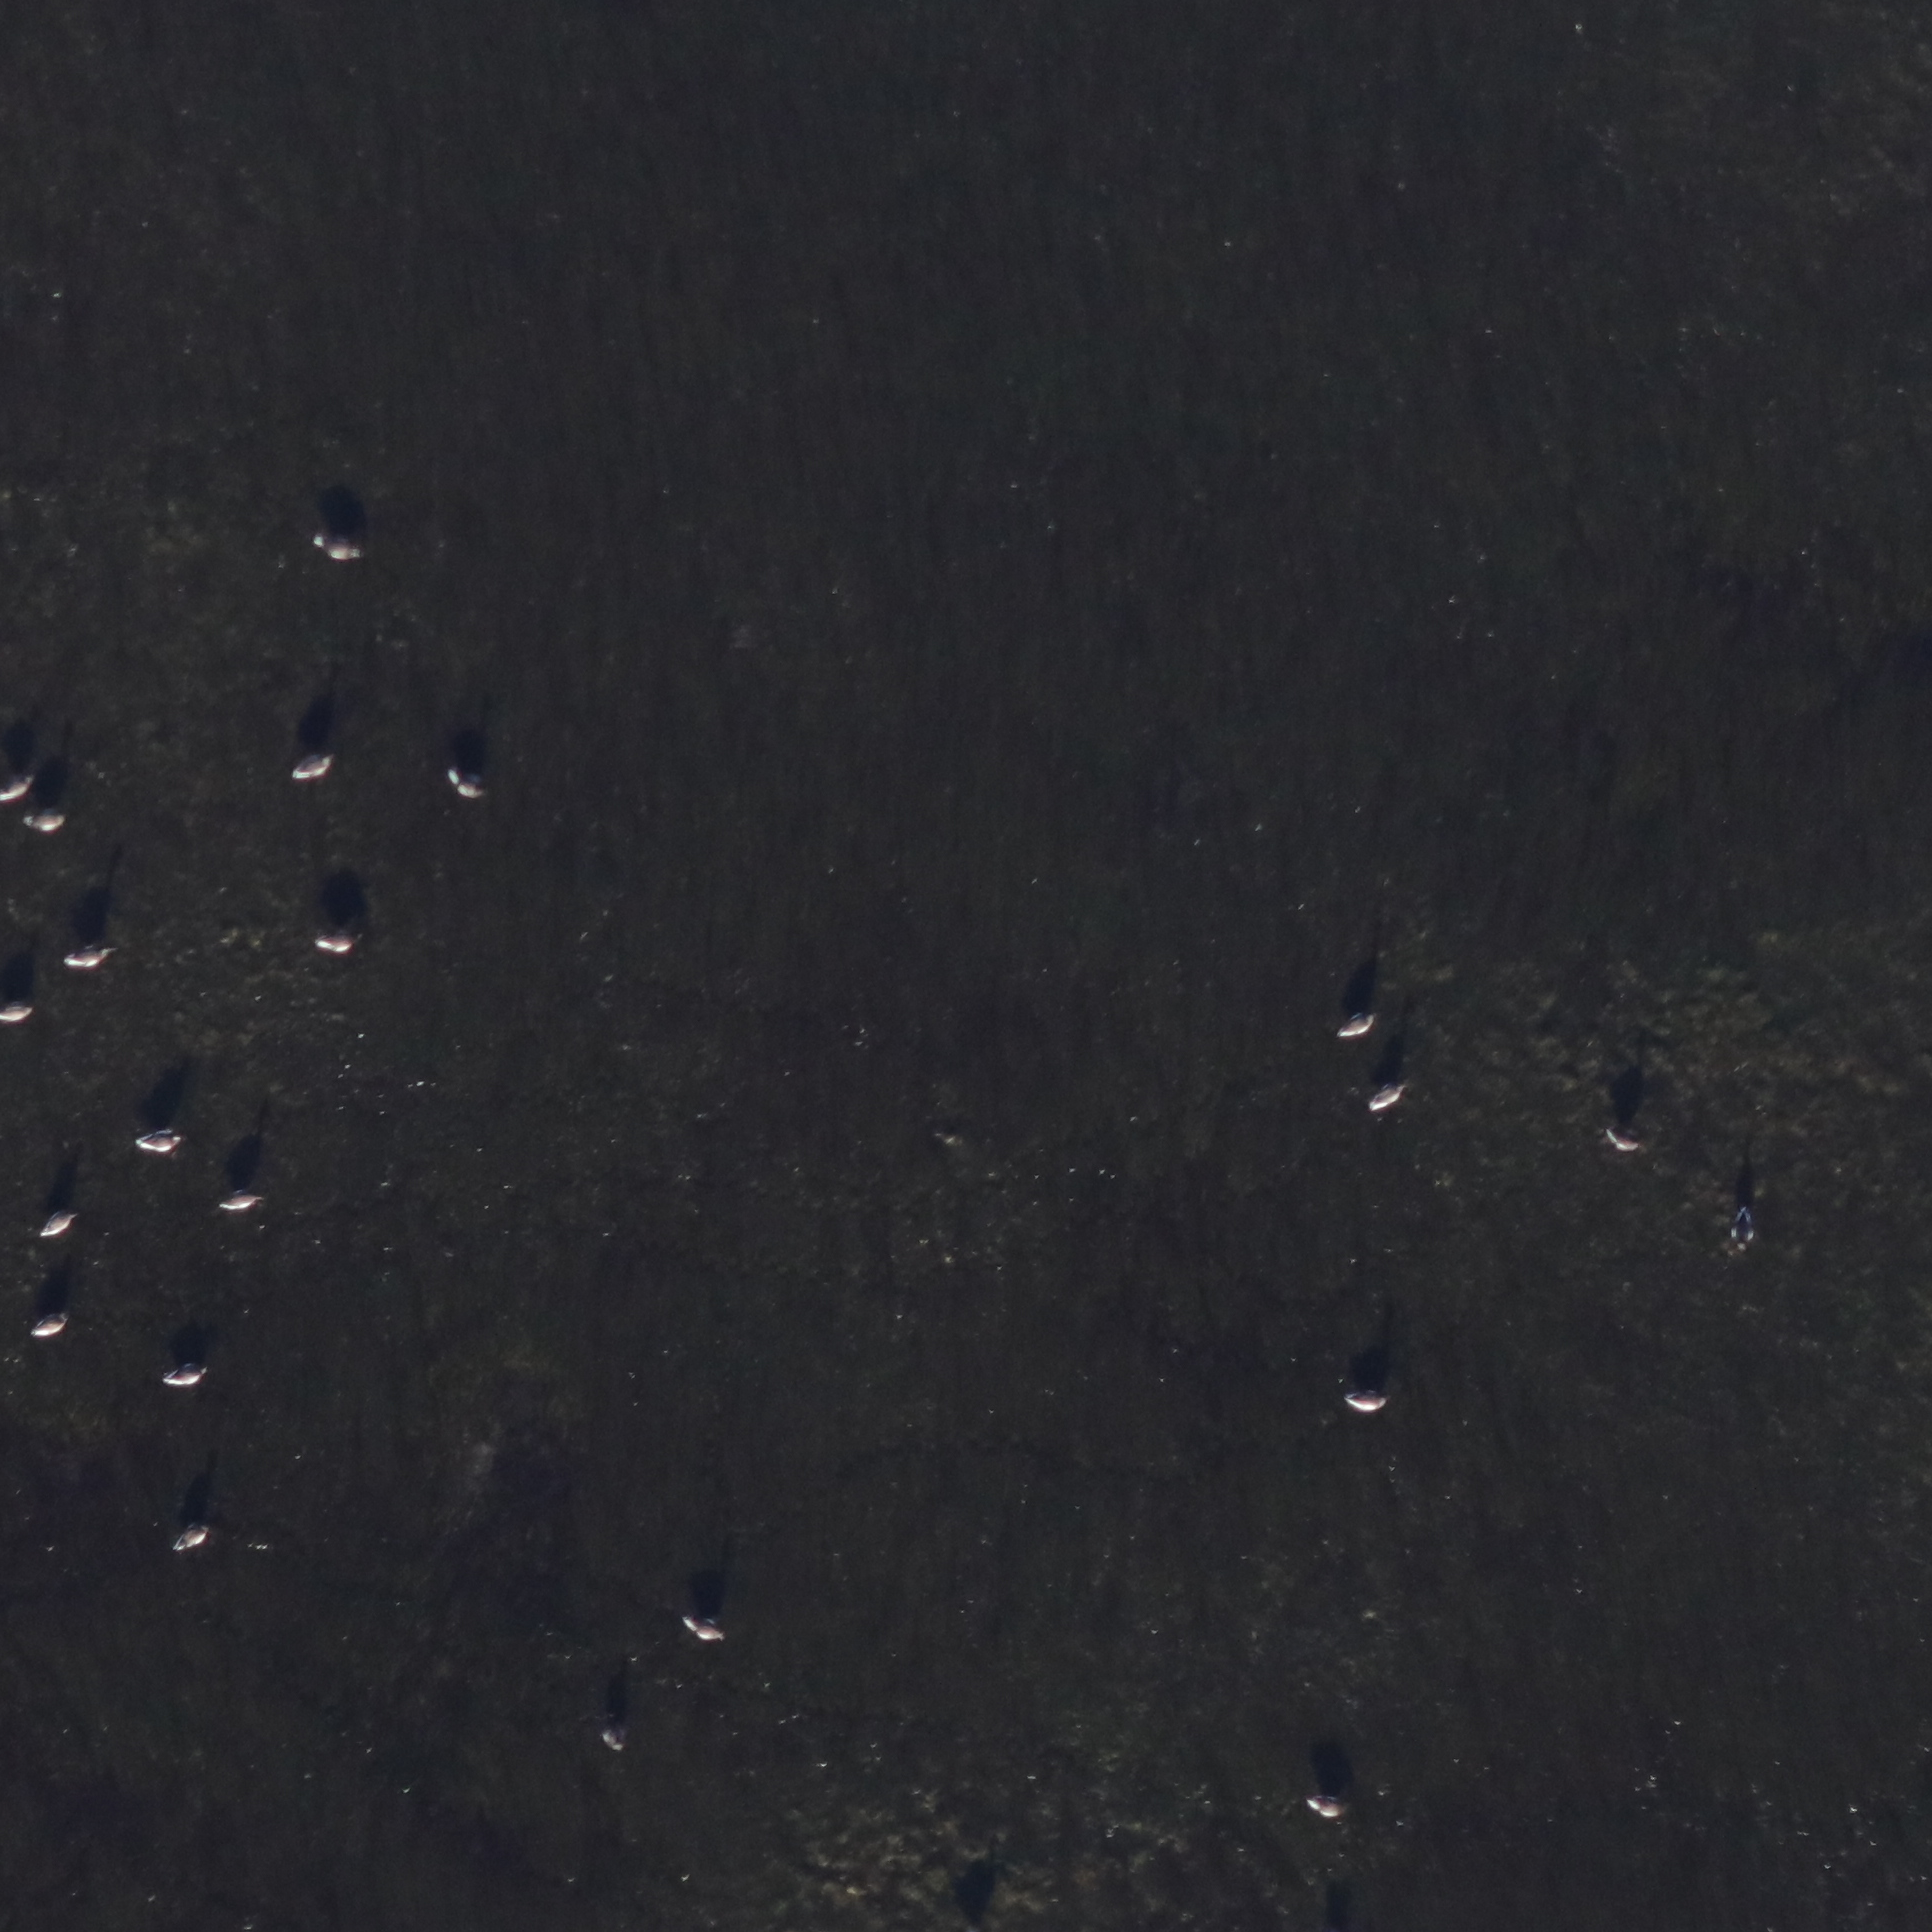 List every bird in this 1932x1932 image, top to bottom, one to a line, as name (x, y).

brant (339, 547)
brant (307, 762)
brant (467, 782)
brant (16, 785)
brant (46, 820)
brant (339, 937)
brant (92, 954)
brant (17, 1011)
brant (1358, 1024)
brant (1386, 1093)
brant (1623, 1136)
brant (160, 1139)
brant (242, 1200)
brant (57, 1223)
brant (1740, 1228)
brant (48, 1331)
brant (188, 1372)
brant (1366, 1396)
brant (192, 1536)
brant (704, 1627)
brant (615, 1734)
brant (1329, 1806)